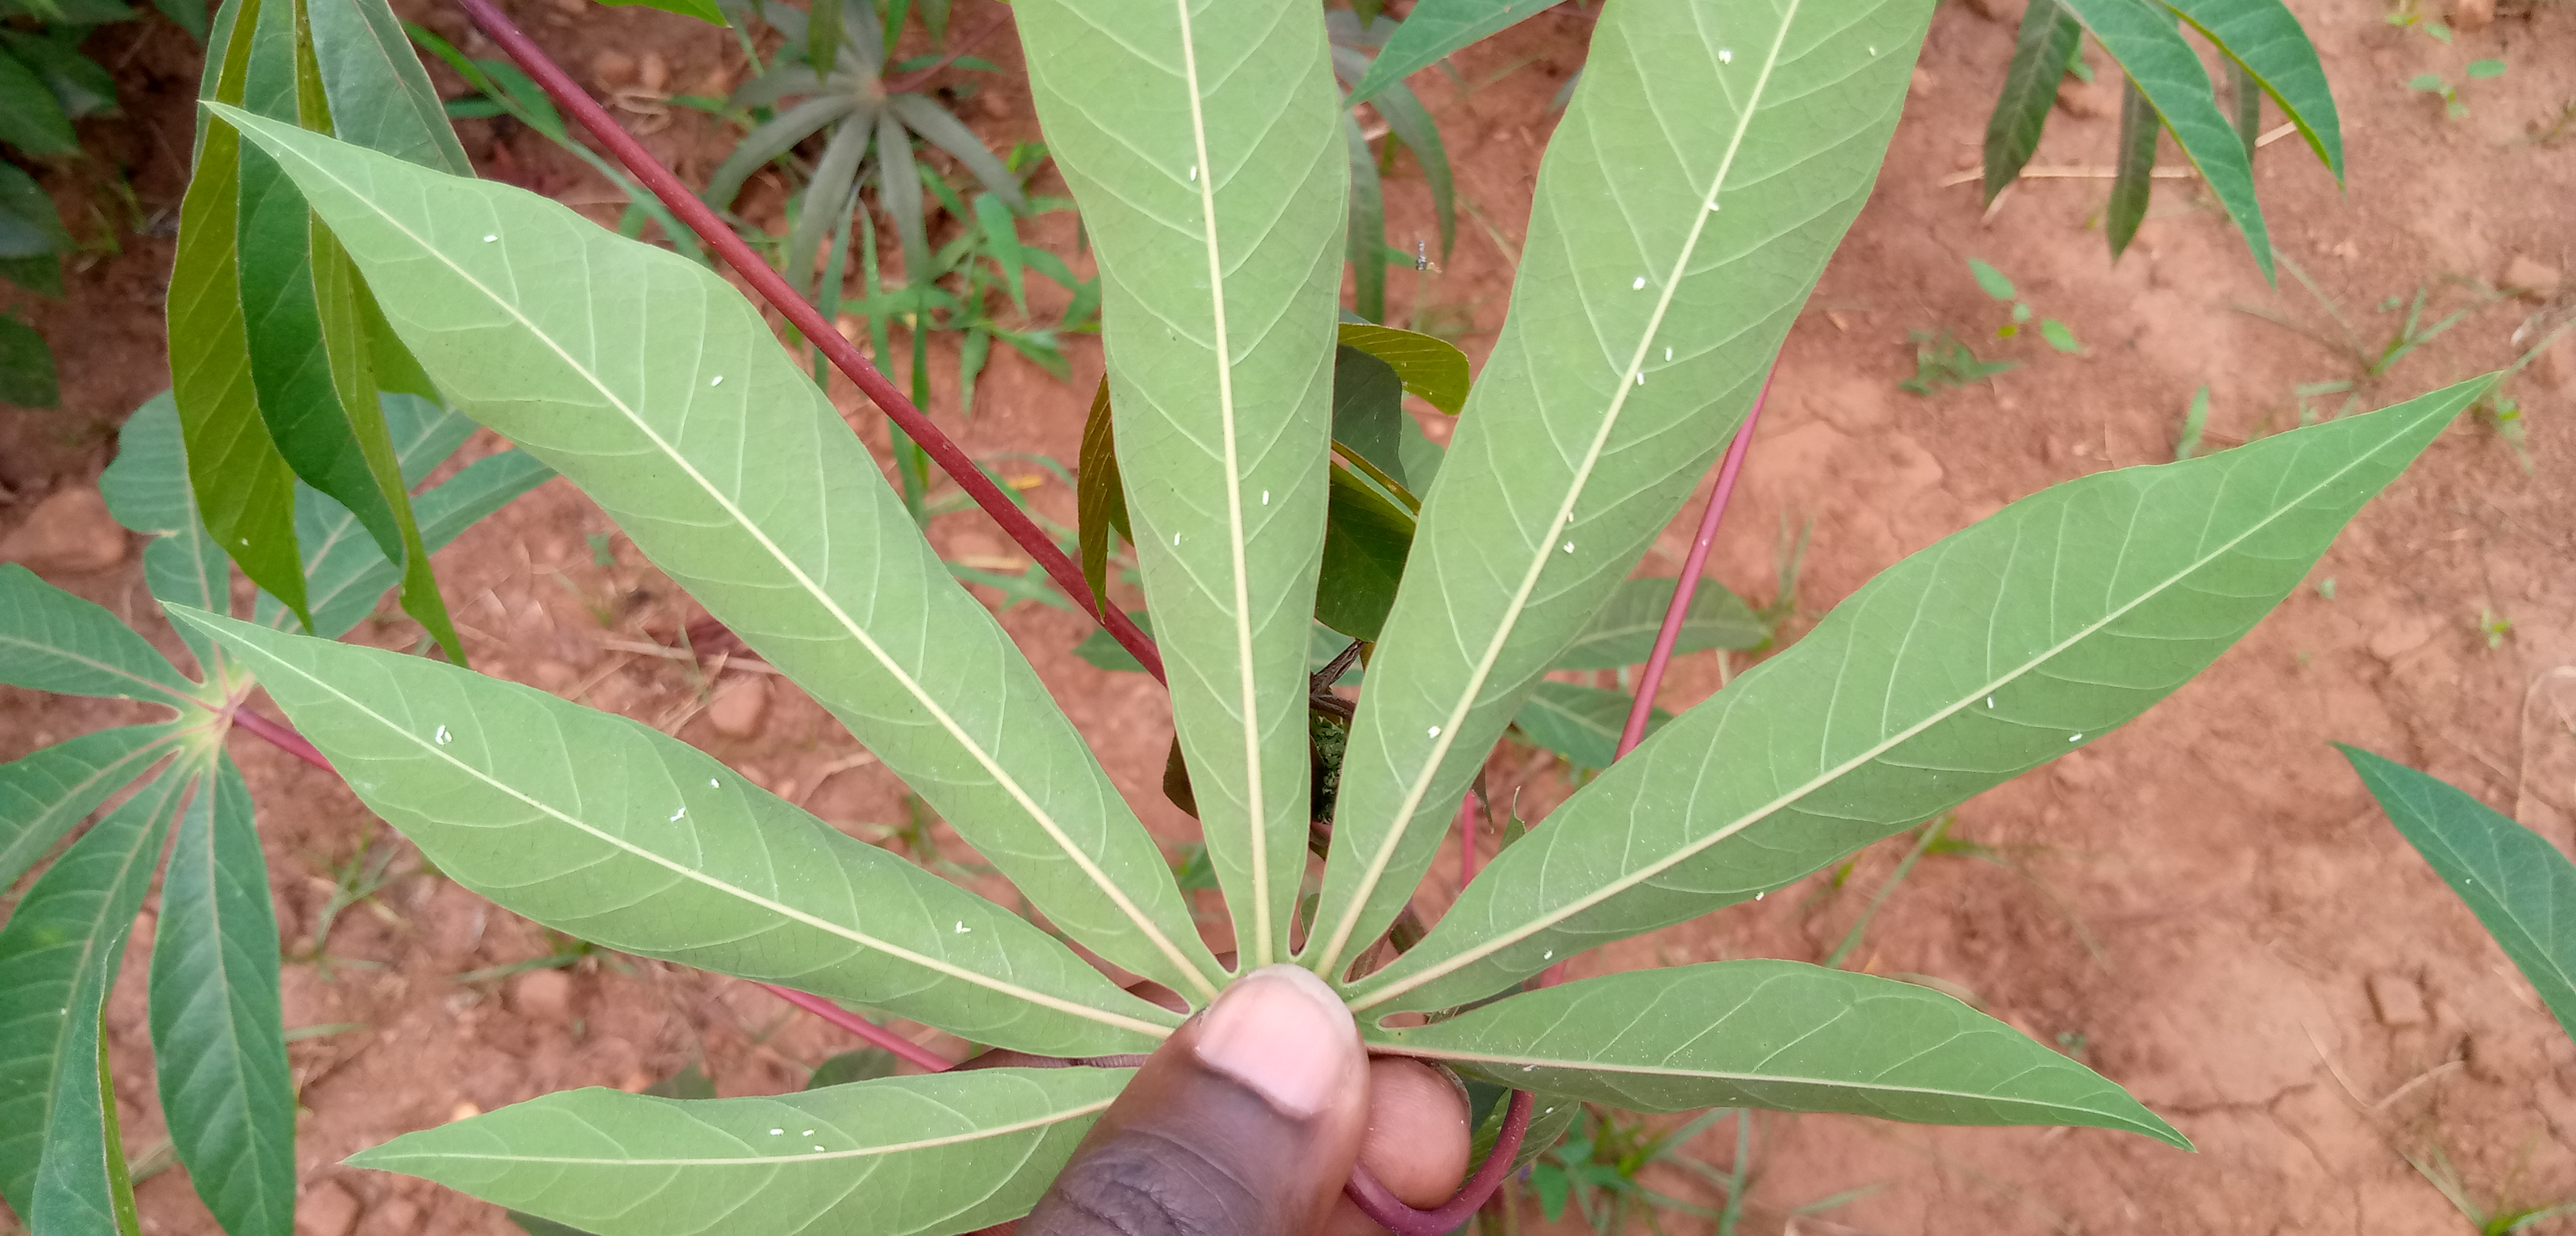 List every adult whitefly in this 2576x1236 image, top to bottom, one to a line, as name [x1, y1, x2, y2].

whitefly [1857, 33, 1888, 72]
whitefly [1710, 41, 1736, 67]
whitefly [1182, 147, 1206, 183]
whitefly [1695, 180, 1731, 224]
whitefly [474, 214, 507, 260]
whitefly [1623, 265, 1651, 299]
whitefly [1656, 330, 1687, 368]
whitefly [698, 358, 737, 407]
whitefly [1618, 358, 1651, 391]
whitefly [1255, 476, 1273, 512]
whitefly [1561, 502, 1574, 533]
whitefly [1159, 525, 1208, 574]
whitefly [1540, 525, 1582, 574]
whitefly [1976, 680, 2004, 729]
whitefly [1414, 708, 1455, 752]
whitefly [417, 711, 482, 767]
whitefly [2035, 713, 2094, 765]
whitefly [703, 762, 737, 801]
whitefly [647, 793, 703, 839]
whitefly [1734, 868, 1790, 924]
whitefly [953, 912, 987, 966]
whitefly [1535, 932, 1566, 979]
whitefly [1534, 1100, 1555, 1119]
whitefly [770, 1112, 801, 1151]
whitefly [791, 1119, 824, 1146]
whitefly [791, 1139, 833, 1170]